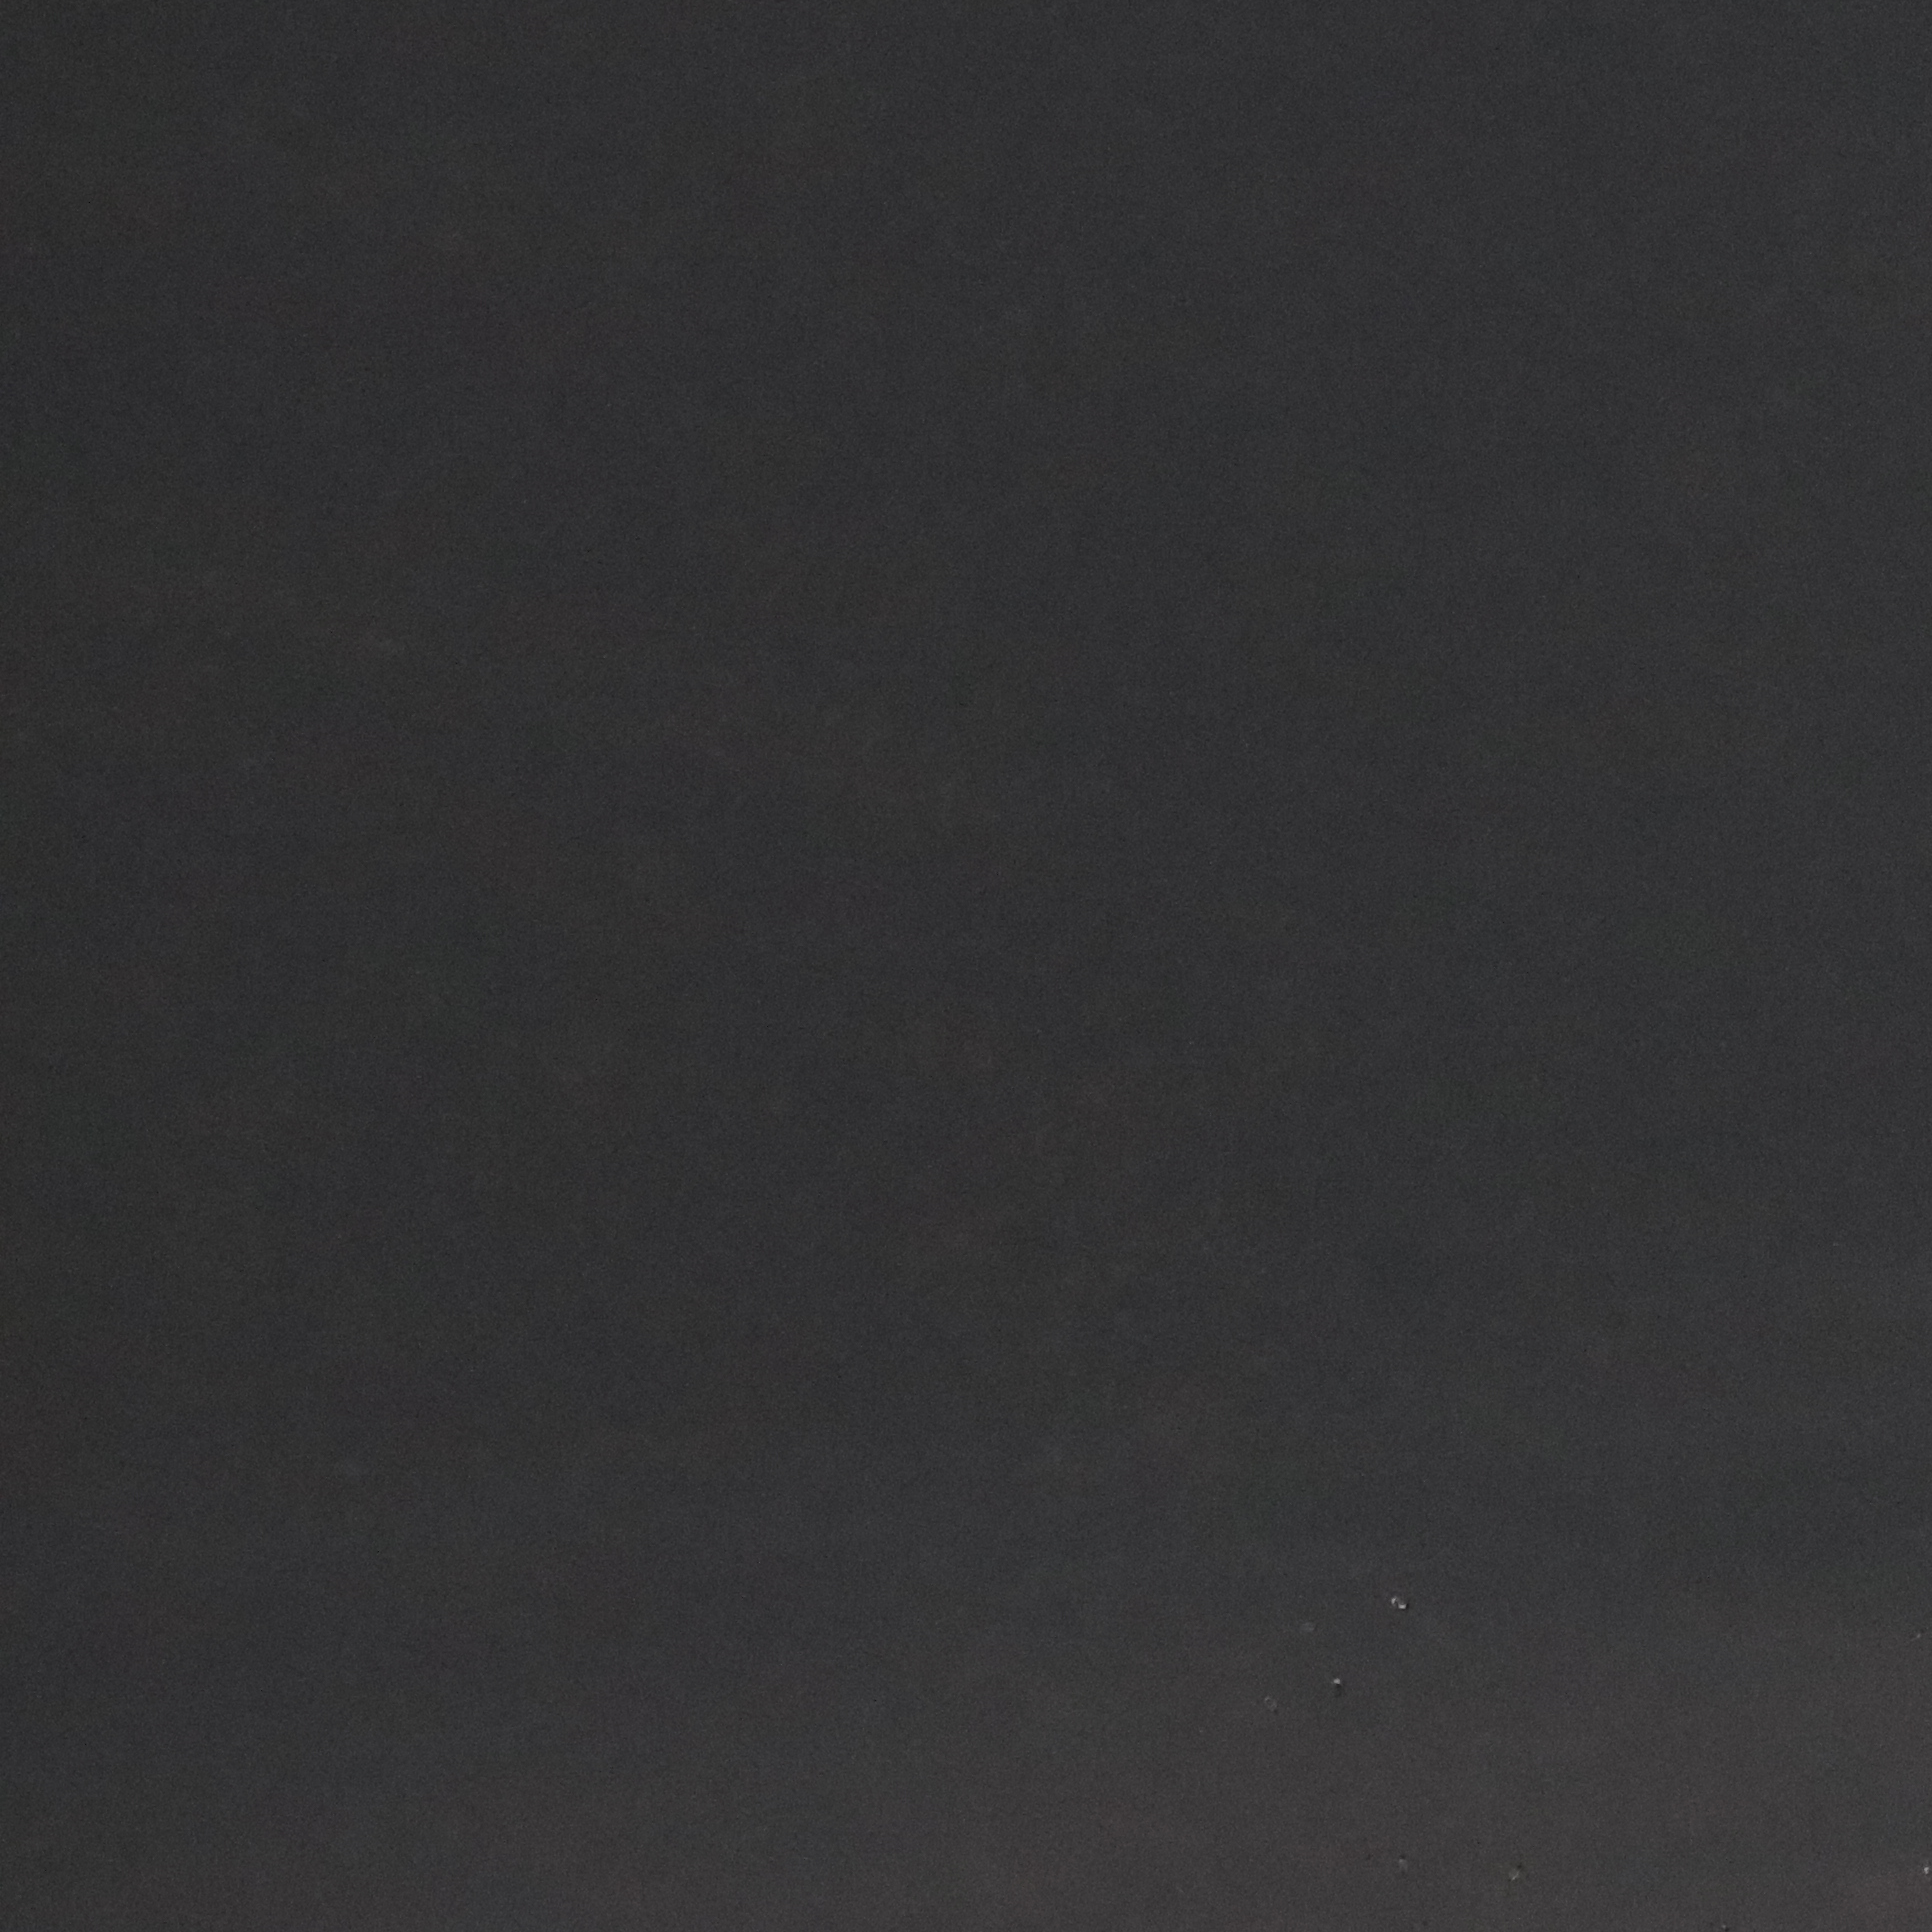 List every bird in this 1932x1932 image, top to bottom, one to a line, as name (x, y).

Canada goose (1400, 1602)
Canada goose (1308, 1625)
Canada goose (1925, 1635)
Canada goose (1337, 1688)
Canada goose (1281, 1708)
Canada goose (1372, 1847)
Canada goose (1514, 1868)
Canada goose (1395, 1871)
Canada goose (1931, 1872)
Canada goose (1423, 1919)
Canada goose (1731, 1922)